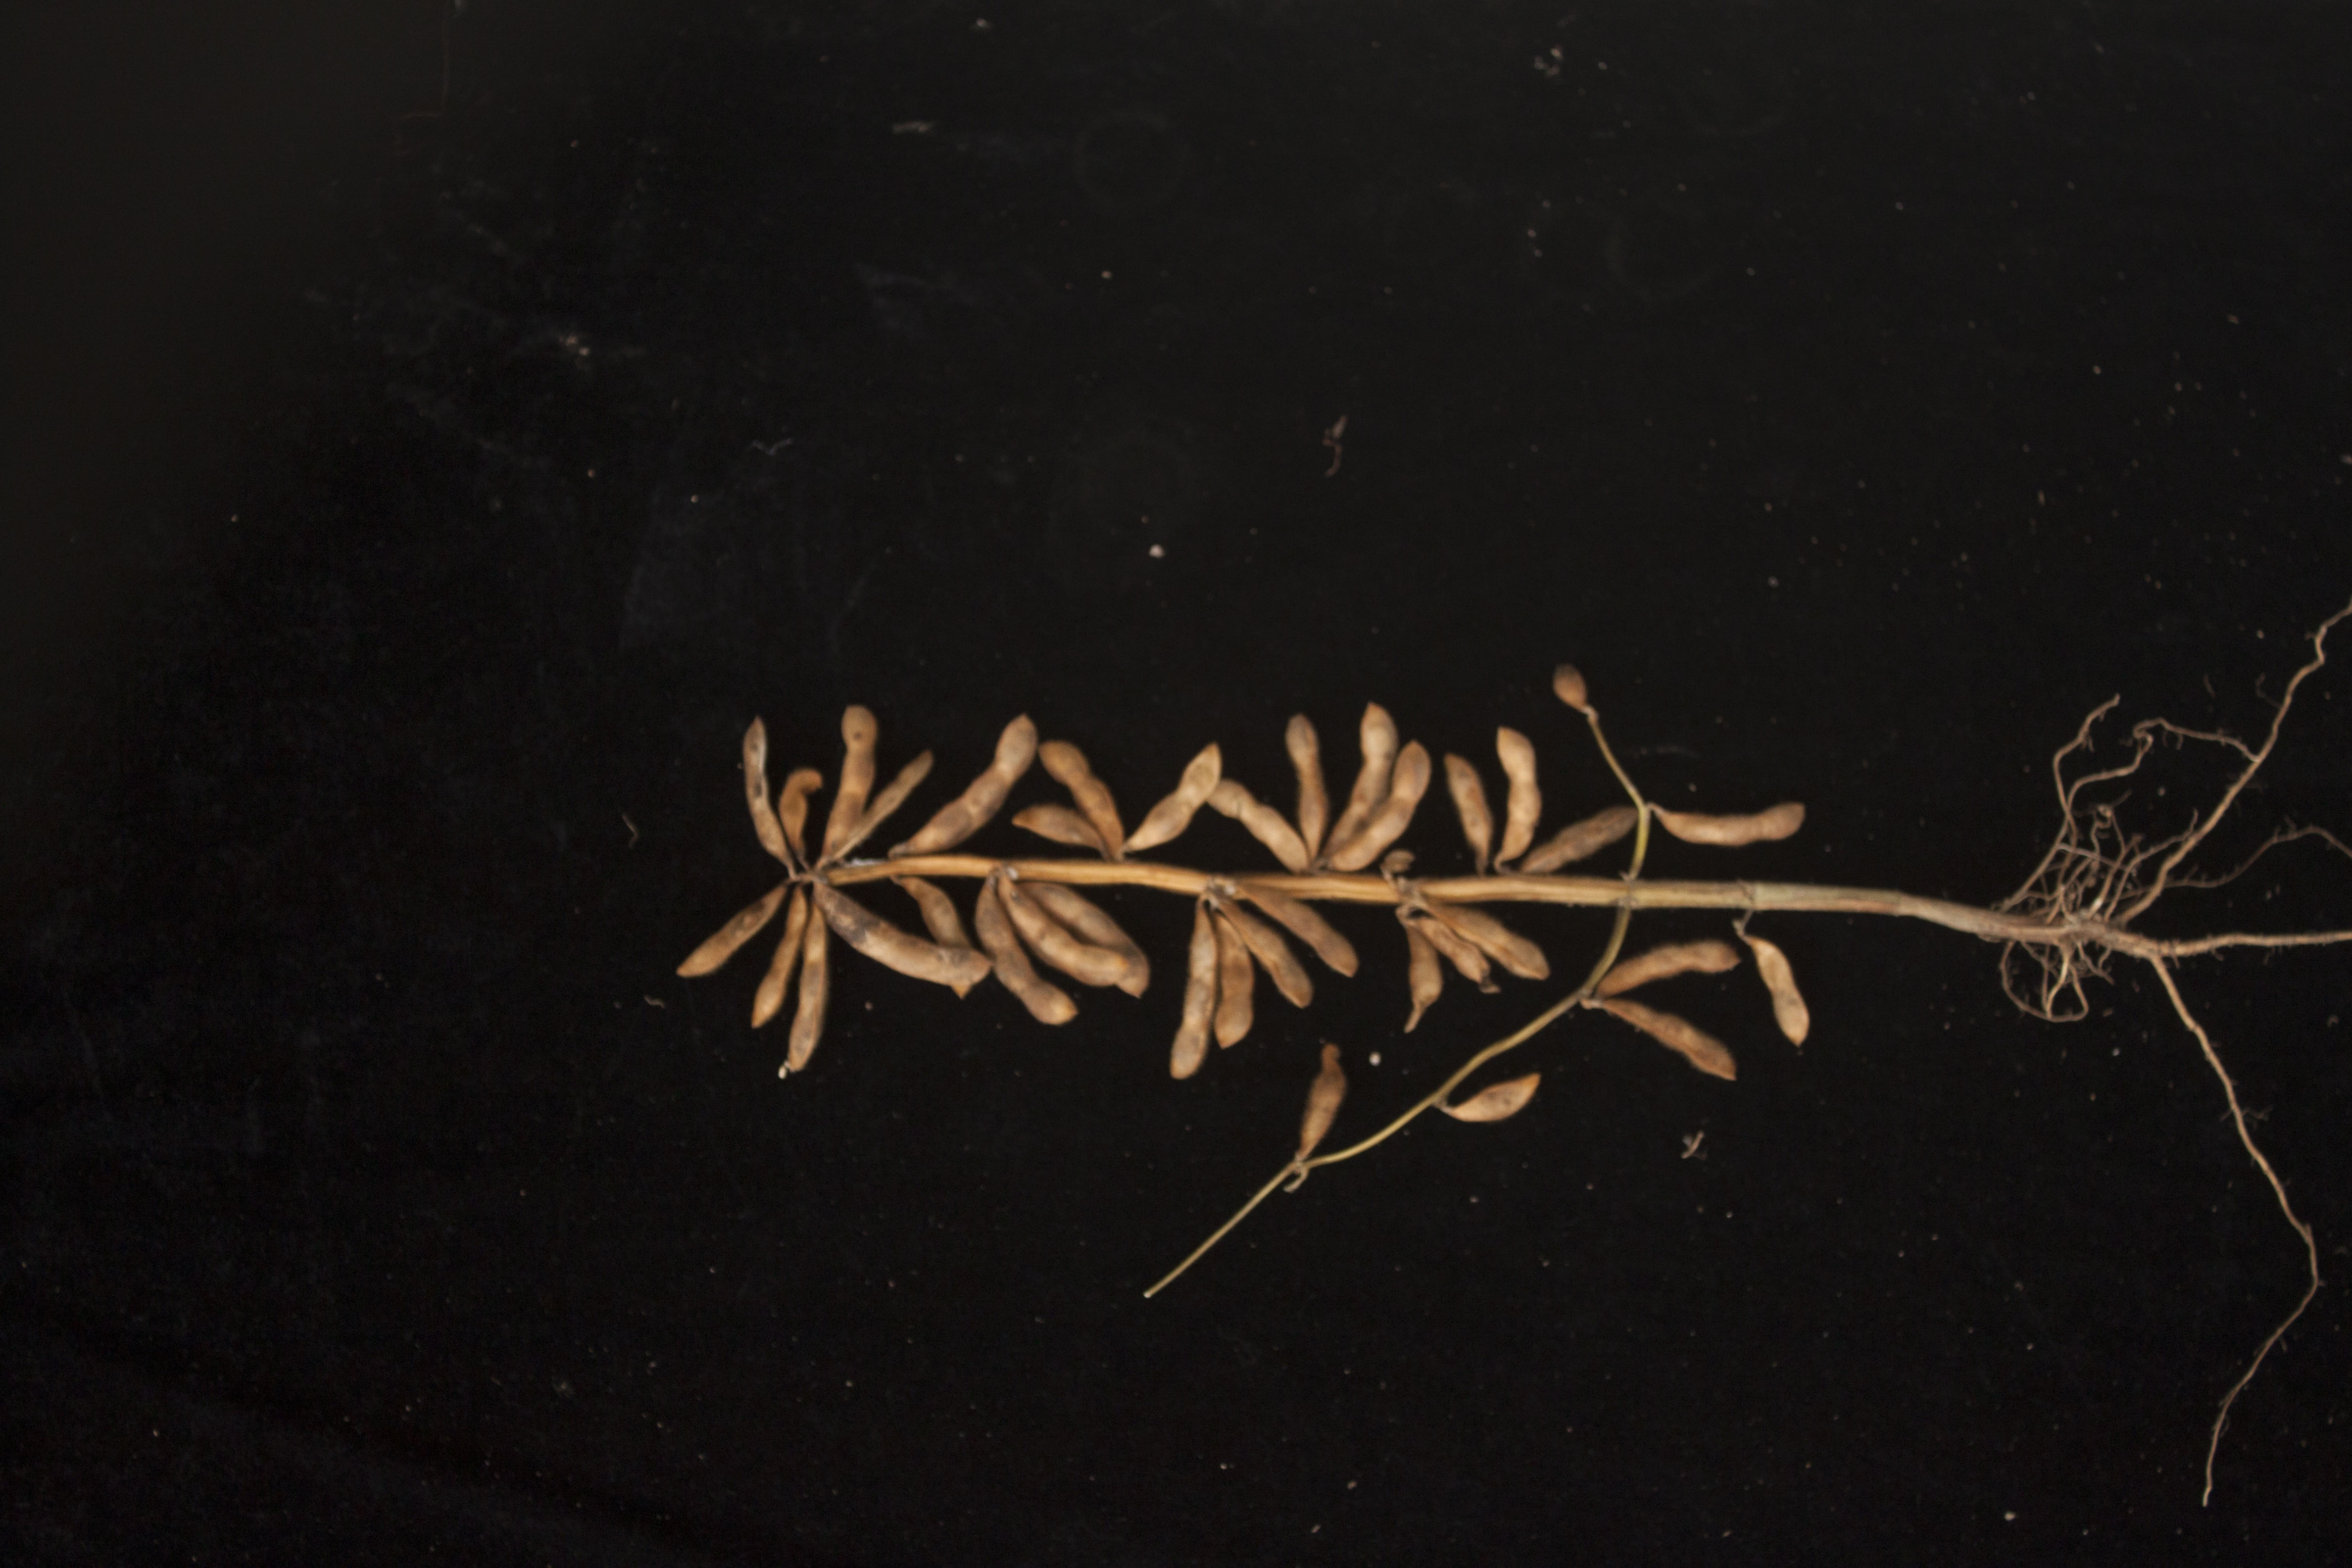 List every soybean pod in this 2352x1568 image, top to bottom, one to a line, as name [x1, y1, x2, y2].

soybean pod [1323, 702, 1398, 858]
soybean pod [822, 707, 878, 857]
soybean pod [1285, 712, 1330, 859]
soybean pod [886, 715, 1039, 860]
soybean pod [742, 716, 795, 879]
soybean pod [1495, 727, 1542, 864]
soybean pod [1322, 740, 1430, 873]
soybean pod [1039, 743, 1125, 864]
soybean pod [1126, 743, 1222, 853]
soybean pod [816, 749, 935, 872]
soybean pod [1445, 756, 1493, 863]
soybean pod [778, 769, 823, 853]
soybean pod [1206, 780, 1315, 874]
soybean pod [1652, 803, 1806, 847]
soybean pod [1012, 805, 1115, 861]
soybean pod [1520, 806, 1638, 876]
soybean pod [998, 874, 1141, 987]
soybean pod [975, 876, 1079, 1026]
soybean pod [893, 879, 973, 1000]
soybean pod [811, 880, 993, 987]
soybean pod [676, 882, 787, 978]
soybean pod [1016, 883, 1150, 998]
soybean pod [751, 885, 807, 1028]
soybean pod [1209, 889, 1312, 1009]
soybean pod [1242, 894, 1358, 981]
soybean pod [1170, 902, 1220, 1081]
soybean pod [788, 902, 827, 1074]
soybean pod [1415, 904, 1550, 981]
soybean pod [1212, 912, 1255, 1050]
soybean pod [1403, 918, 1490, 984]
soybean pod [1403, 931, 1443, 1033]
soybean pod [1739, 933, 1810, 1048]
soybean pod [1597, 942, 1738, 998]
soybean pod [1581, 999, 1735, 1080]
soybean pod [1294, 1045, 1346, 1163]
soybean pod [1435, 1074, 1540, 1123]